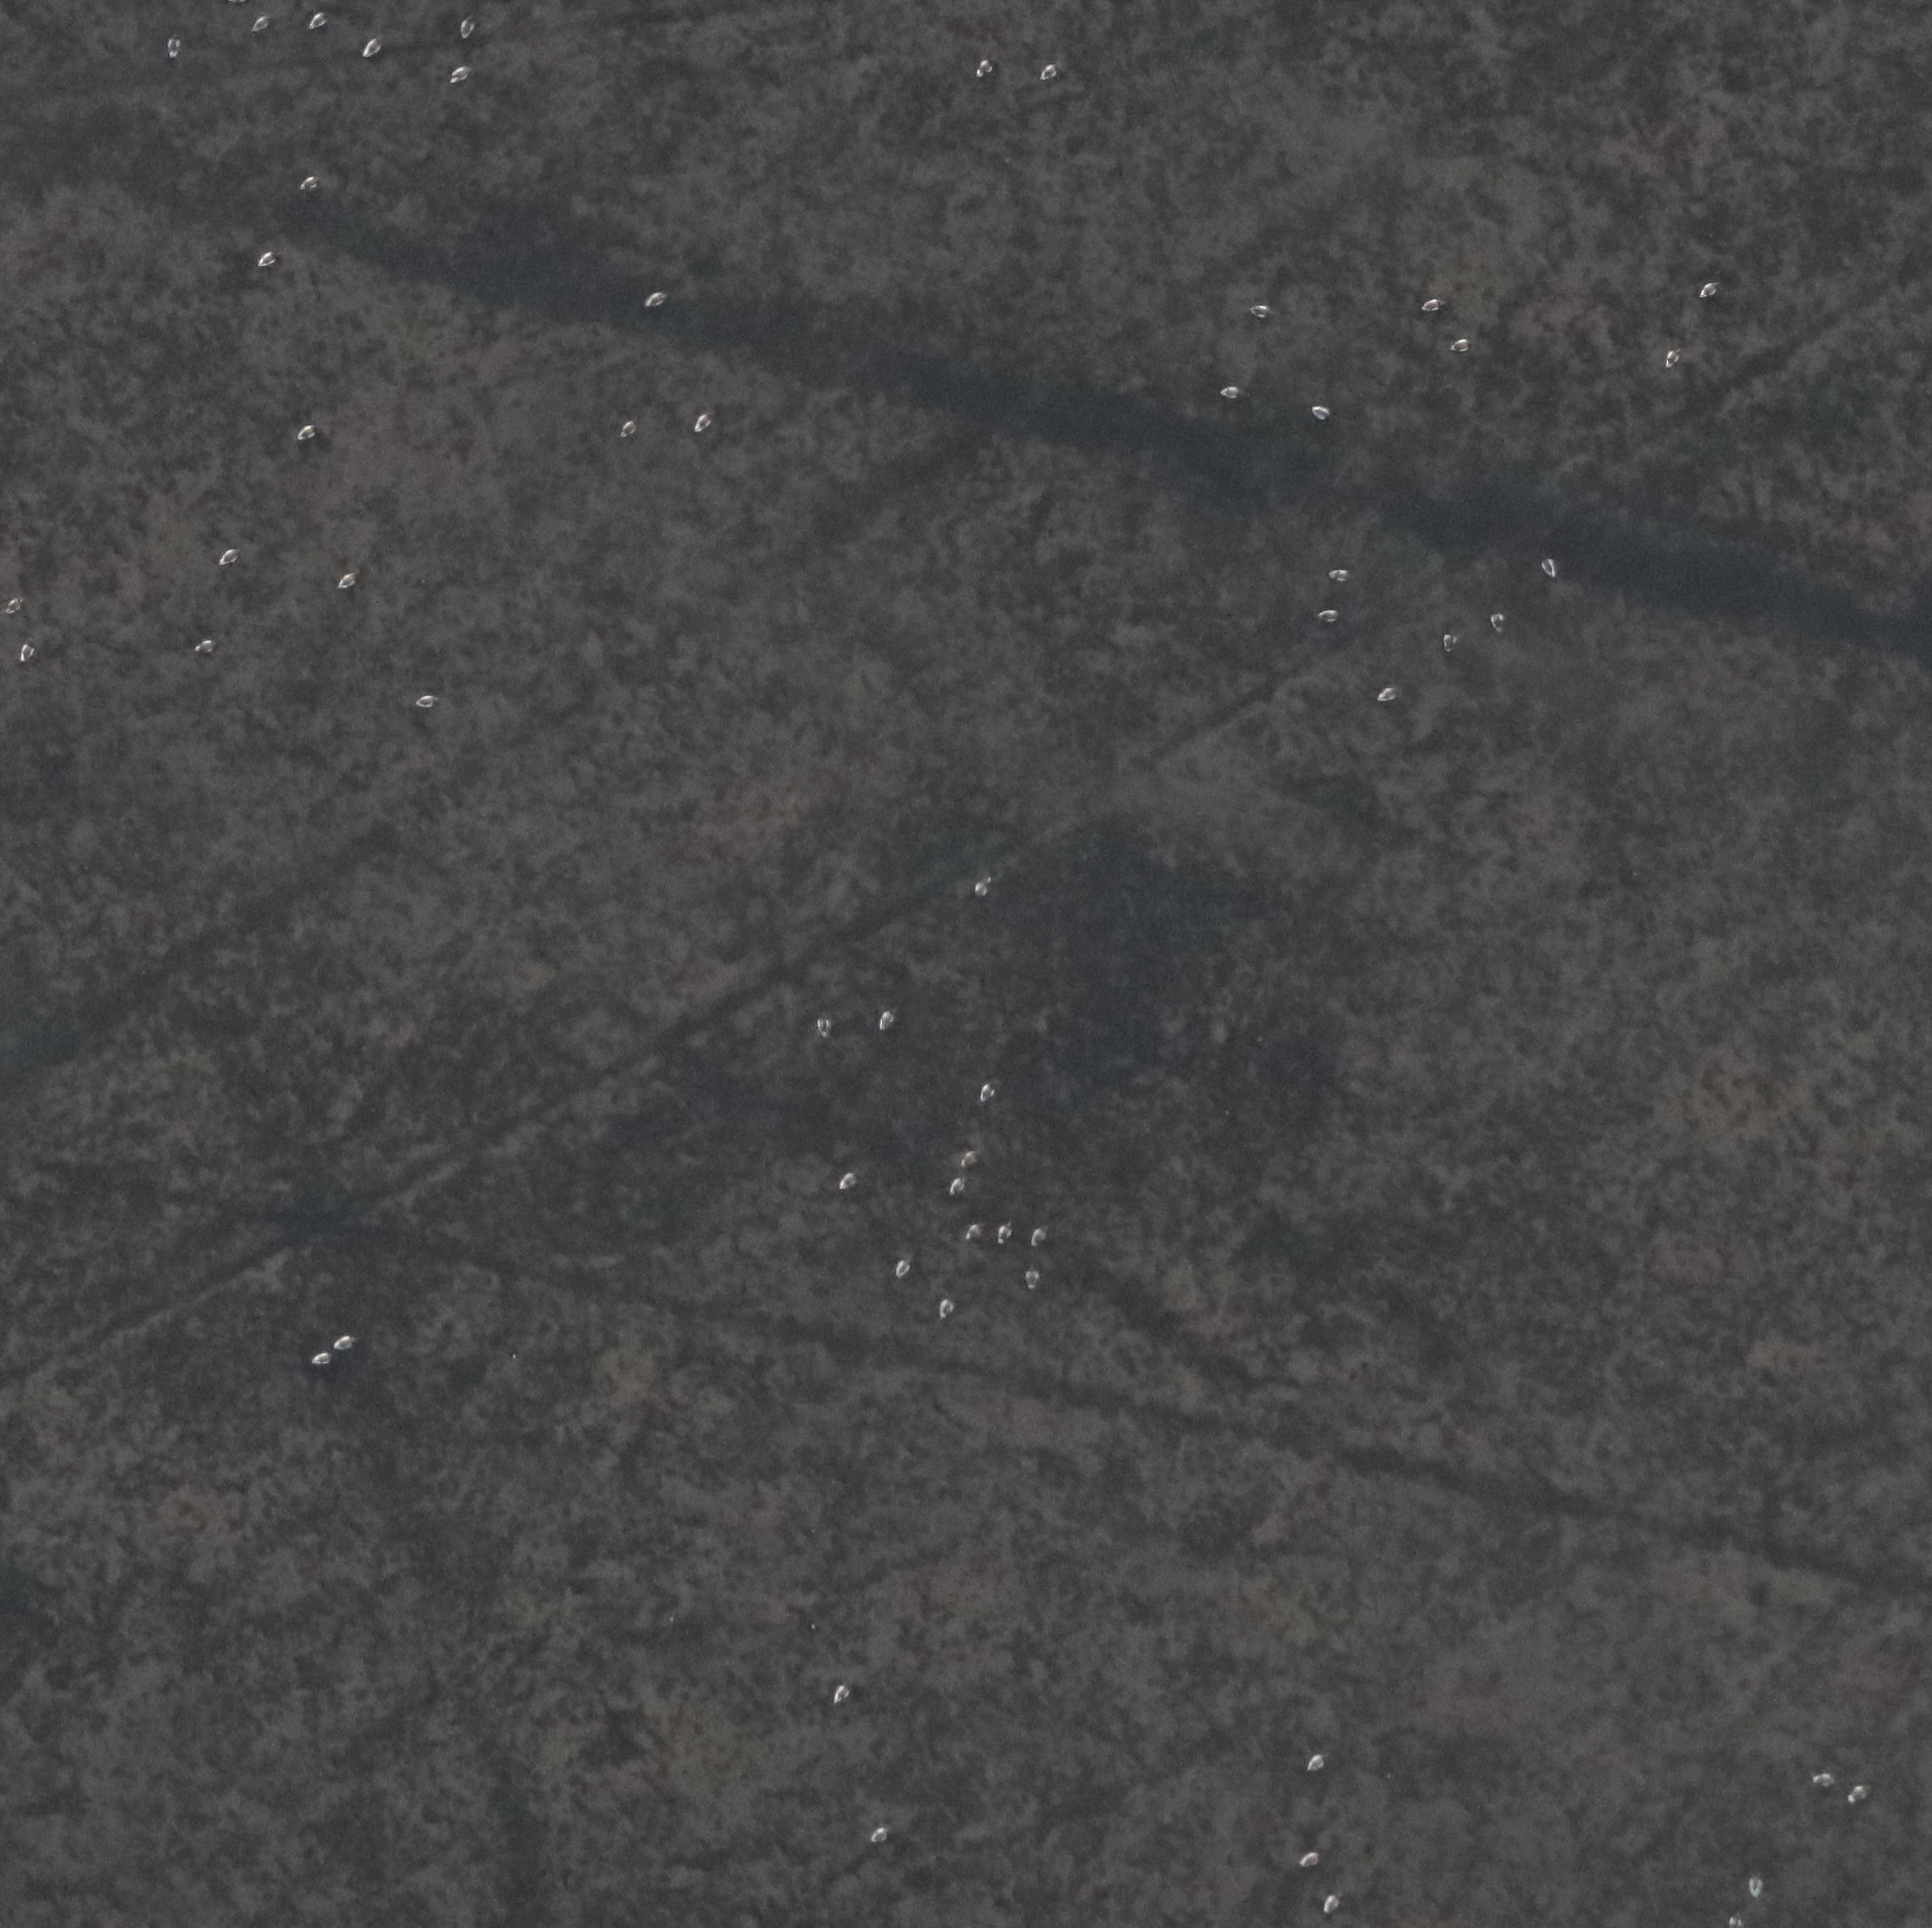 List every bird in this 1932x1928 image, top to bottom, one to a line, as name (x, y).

brant (319, 23)
brant (252, 24)
brant (473, 27)
brant (175, 44)
brant (375, 49)
brant (985, 60)
brant (1048, 68)
brant (464, 71)
brant (309, 175)
brant (258, 258)
brant (1706, 285)
brant (658, 293)
brant (1432, 305)
brant (1259, 315)
brant (1452, 341)
brant (1671, 353)
brant (1235, 383)
brant (1325, 407)
brant (702, 424)
brant (630, 425)
brant (307, 431)
brant (234, 547)
brant (1551, 570)
brant (1343, 578)
brant (347, 584)
brant (19, 607)
brant (1330, 615)
brant (1499, 623)
brant (1450, 636)
brant (205, 643)
brant (21, 654)
brant (1402, 690)
brant (432, 705)
brant (987, 887)
brant (897, 1019)
brant (821, 1028)
brant (995, 1087)
brant (971, 1156)
brant (851, 1180)
brant (958, 1189)
brant (1017, 1230)
brant (972, 1233)
brant (1048, 1241)
brant (906, 1272)
brant (1032, 1284)
brant (947, 1311)
brant (349, 1344)
brant (319, 1369)
brant (839, 1694)
brant (1322, 1745)
brant (1822, 1784)
brant (1867, 1787)
brant (886, 1835)
brant (1311, 1853)
brant (1763, 1879)
brant (1328, 1902)
brant (1738, 1921)